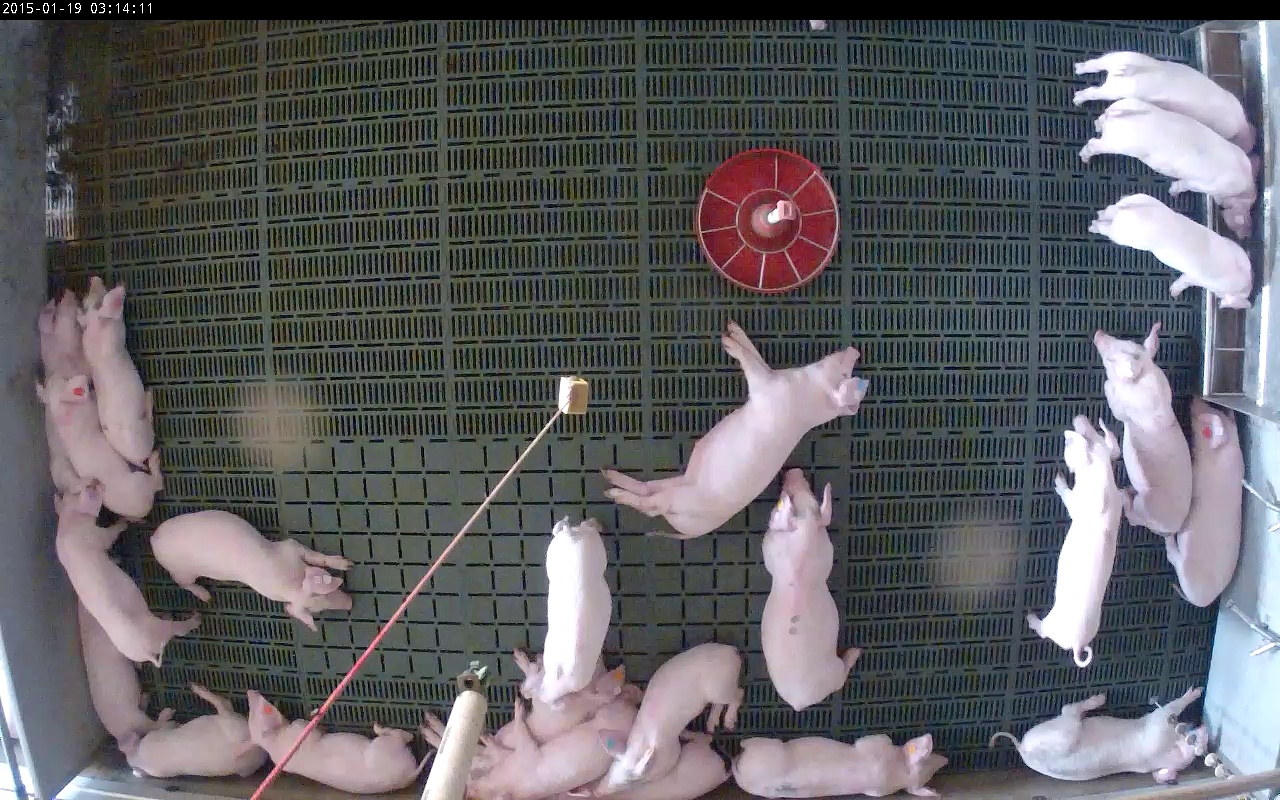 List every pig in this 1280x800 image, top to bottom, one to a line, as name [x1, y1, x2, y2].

pig [1073, 47, 1257, 152]
pig [1080, 97, 1258, 239]
pig [1089, 192, 1257, 313]
pig [75, 278, 158, 472]
pig [39, 290, 92, 495]
pig [599, 318, 869, 542]
pig [1091, 323, 1190, 536]
pig [36, 353, 164, 518]
pig [1166, 395, 1246, 608]
pig [1026, 414, 1130, 673]
pig [761, 466, 860, 712]
pig [53, 474, 206, 669]
pig [148, 510, 357, 634]
pig [520, 511, 614, 712]
pig [78, 599, 181, 737]
pig [594, 641, 748, 797]
pig [418, 647, 645, 779]
pig [117, 681, 269, 780]
pig [986, 685, 1215, 785]
pig [233, 690, 431, 793]
pig [463, 695, 639, 798]
pig [569, 725, 735, 797]
pig [738, 731, 952, 799]